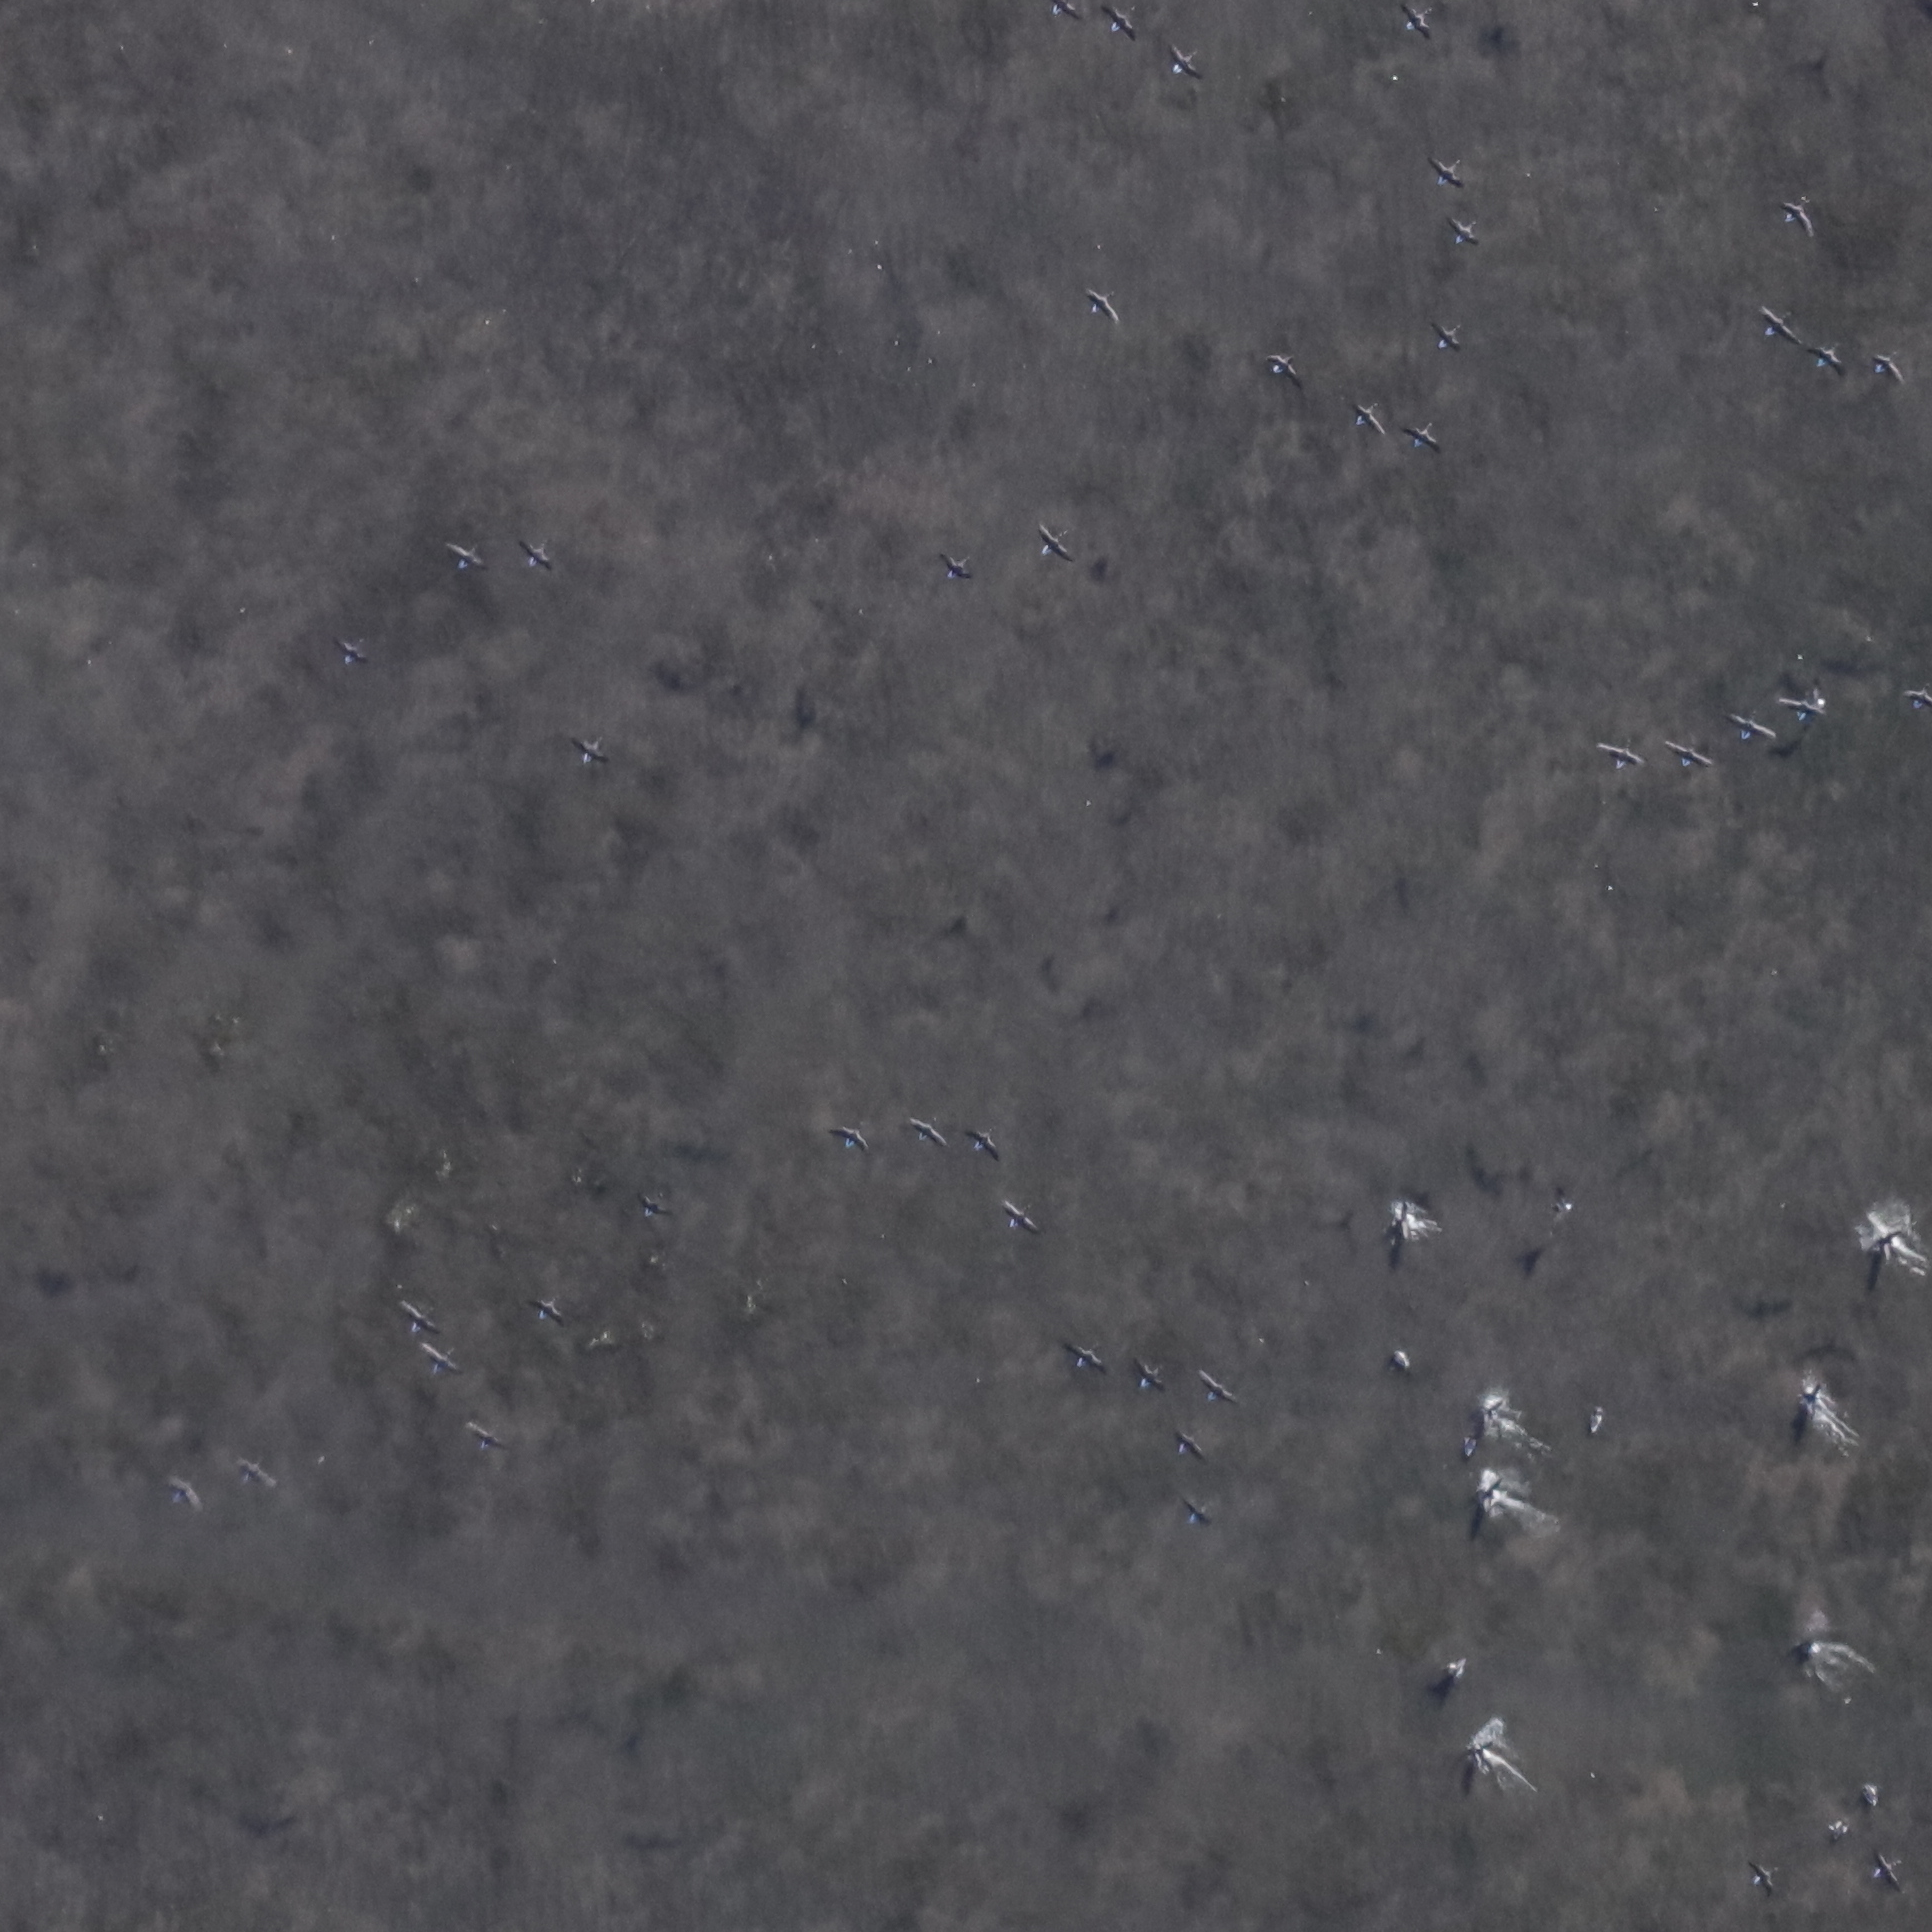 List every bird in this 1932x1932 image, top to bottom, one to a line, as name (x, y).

brant (1063, 9)
brant (1421, 15)
brant (1119, 23)
brant (1192, 69)
brant (1448, 179)
brant (1799, 218)
brant (1463, 233)
brant (1102, 307)
brant (1774, 324)
brant (1451, 334)
brant (1828, 358)
brant (1279, 361)
brant (1891, 368)
brant (1372, 419)
brant (1429, 432)
brant (1055, 540)
brant (540, 556)
brant (471, 558)
brant (958, 570)
brant (355, 653)
brant (1917, 697)
brant (1802, 704)
brant (1749, 719)
brant (589, 751)
brant (1625, 756)
brant (1686, 756)
brant (926, 1131)
brant (976, 1135)
brant (854, 1136)
brant (655, 1204)
brant (1011, 1212)
brant (1560, 1212)
brant (1401, 1229)
brant (1883, 1238)
brant (548, 1309)
brant (419, 1321)
brant (1083, 1358)
brant (441, 1362)
brant (1400, 1366)
brant (1153, 1377)
brant (1218, 1390)
brant (1812, 1398)
brant (1496, 1408)
brant (1598, 1422)
brant (484, 1441)
brant (1180, 1442)
brant (1478, 1442)
brant (255, 1469)
brant (1489, 1493)
brant (180, 1495)
brant (1196, 1510)
brant (1822, 1642)
brant (1442, 1670)
brant (1479, 1750)
brant (1870, 1801)
brant (1846, 1831)
brant (1888, 1869)
brant (1767, 1875)